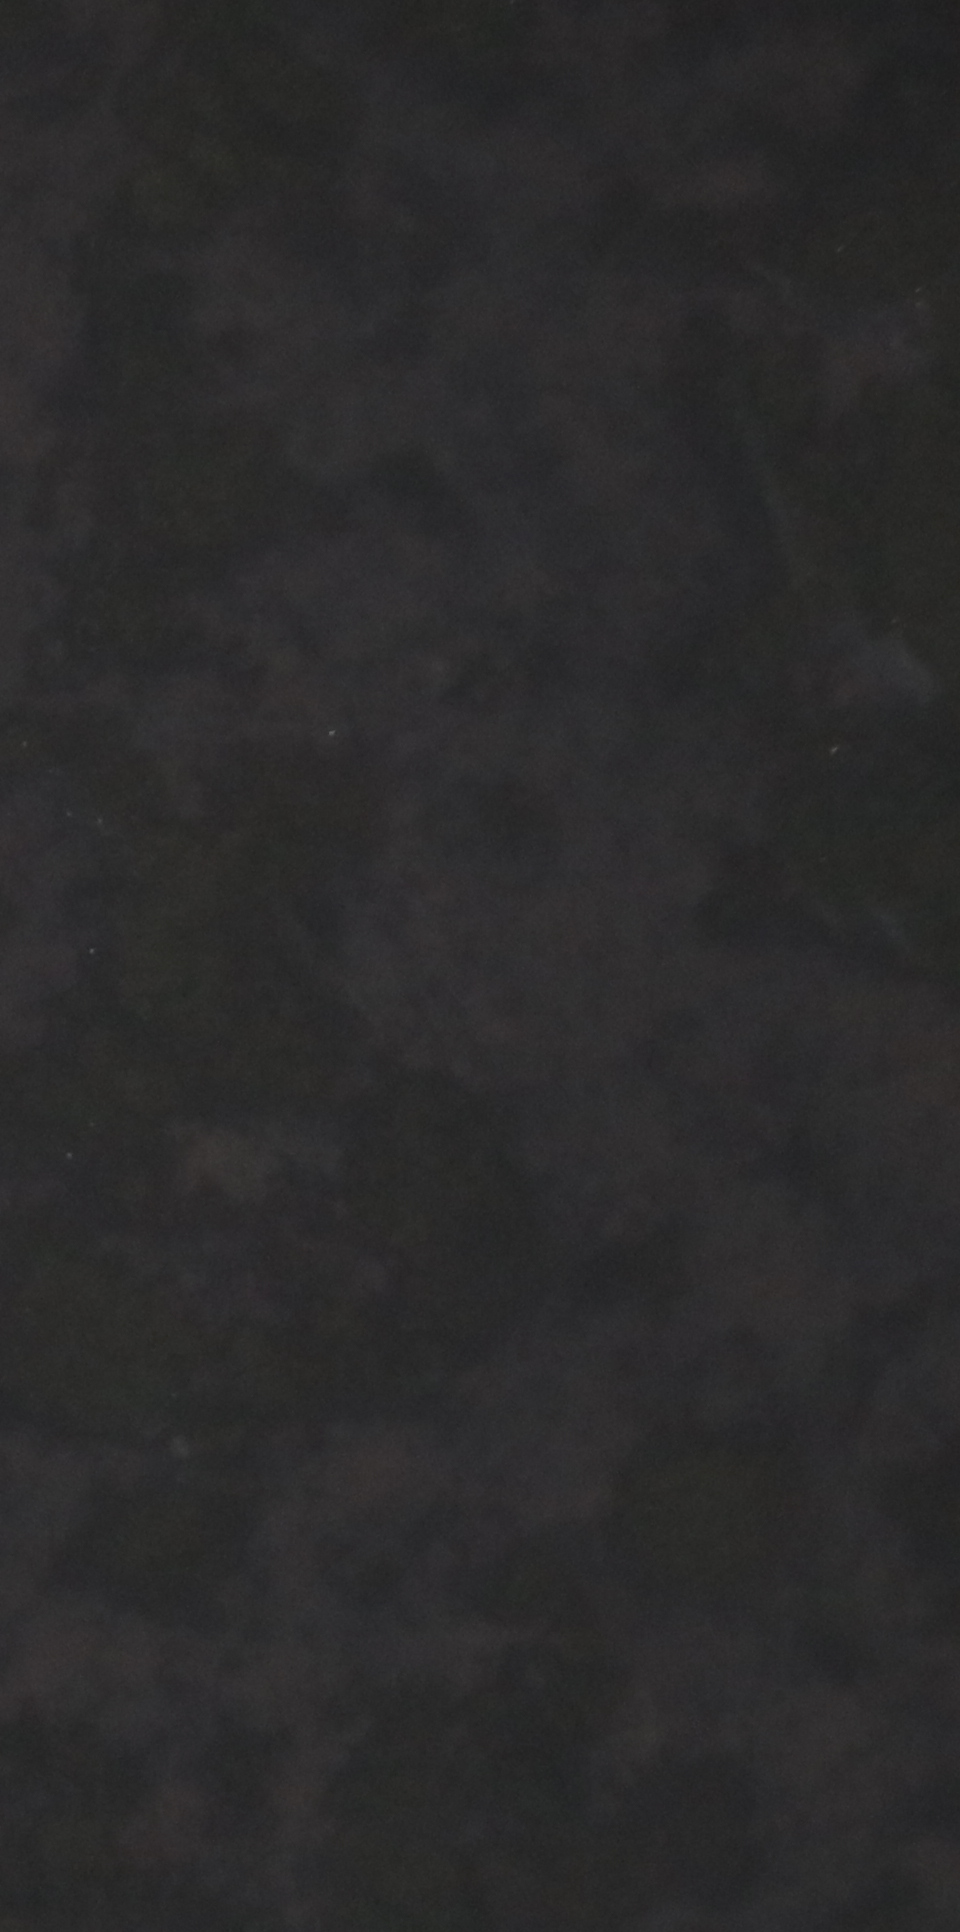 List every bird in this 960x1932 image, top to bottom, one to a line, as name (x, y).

None